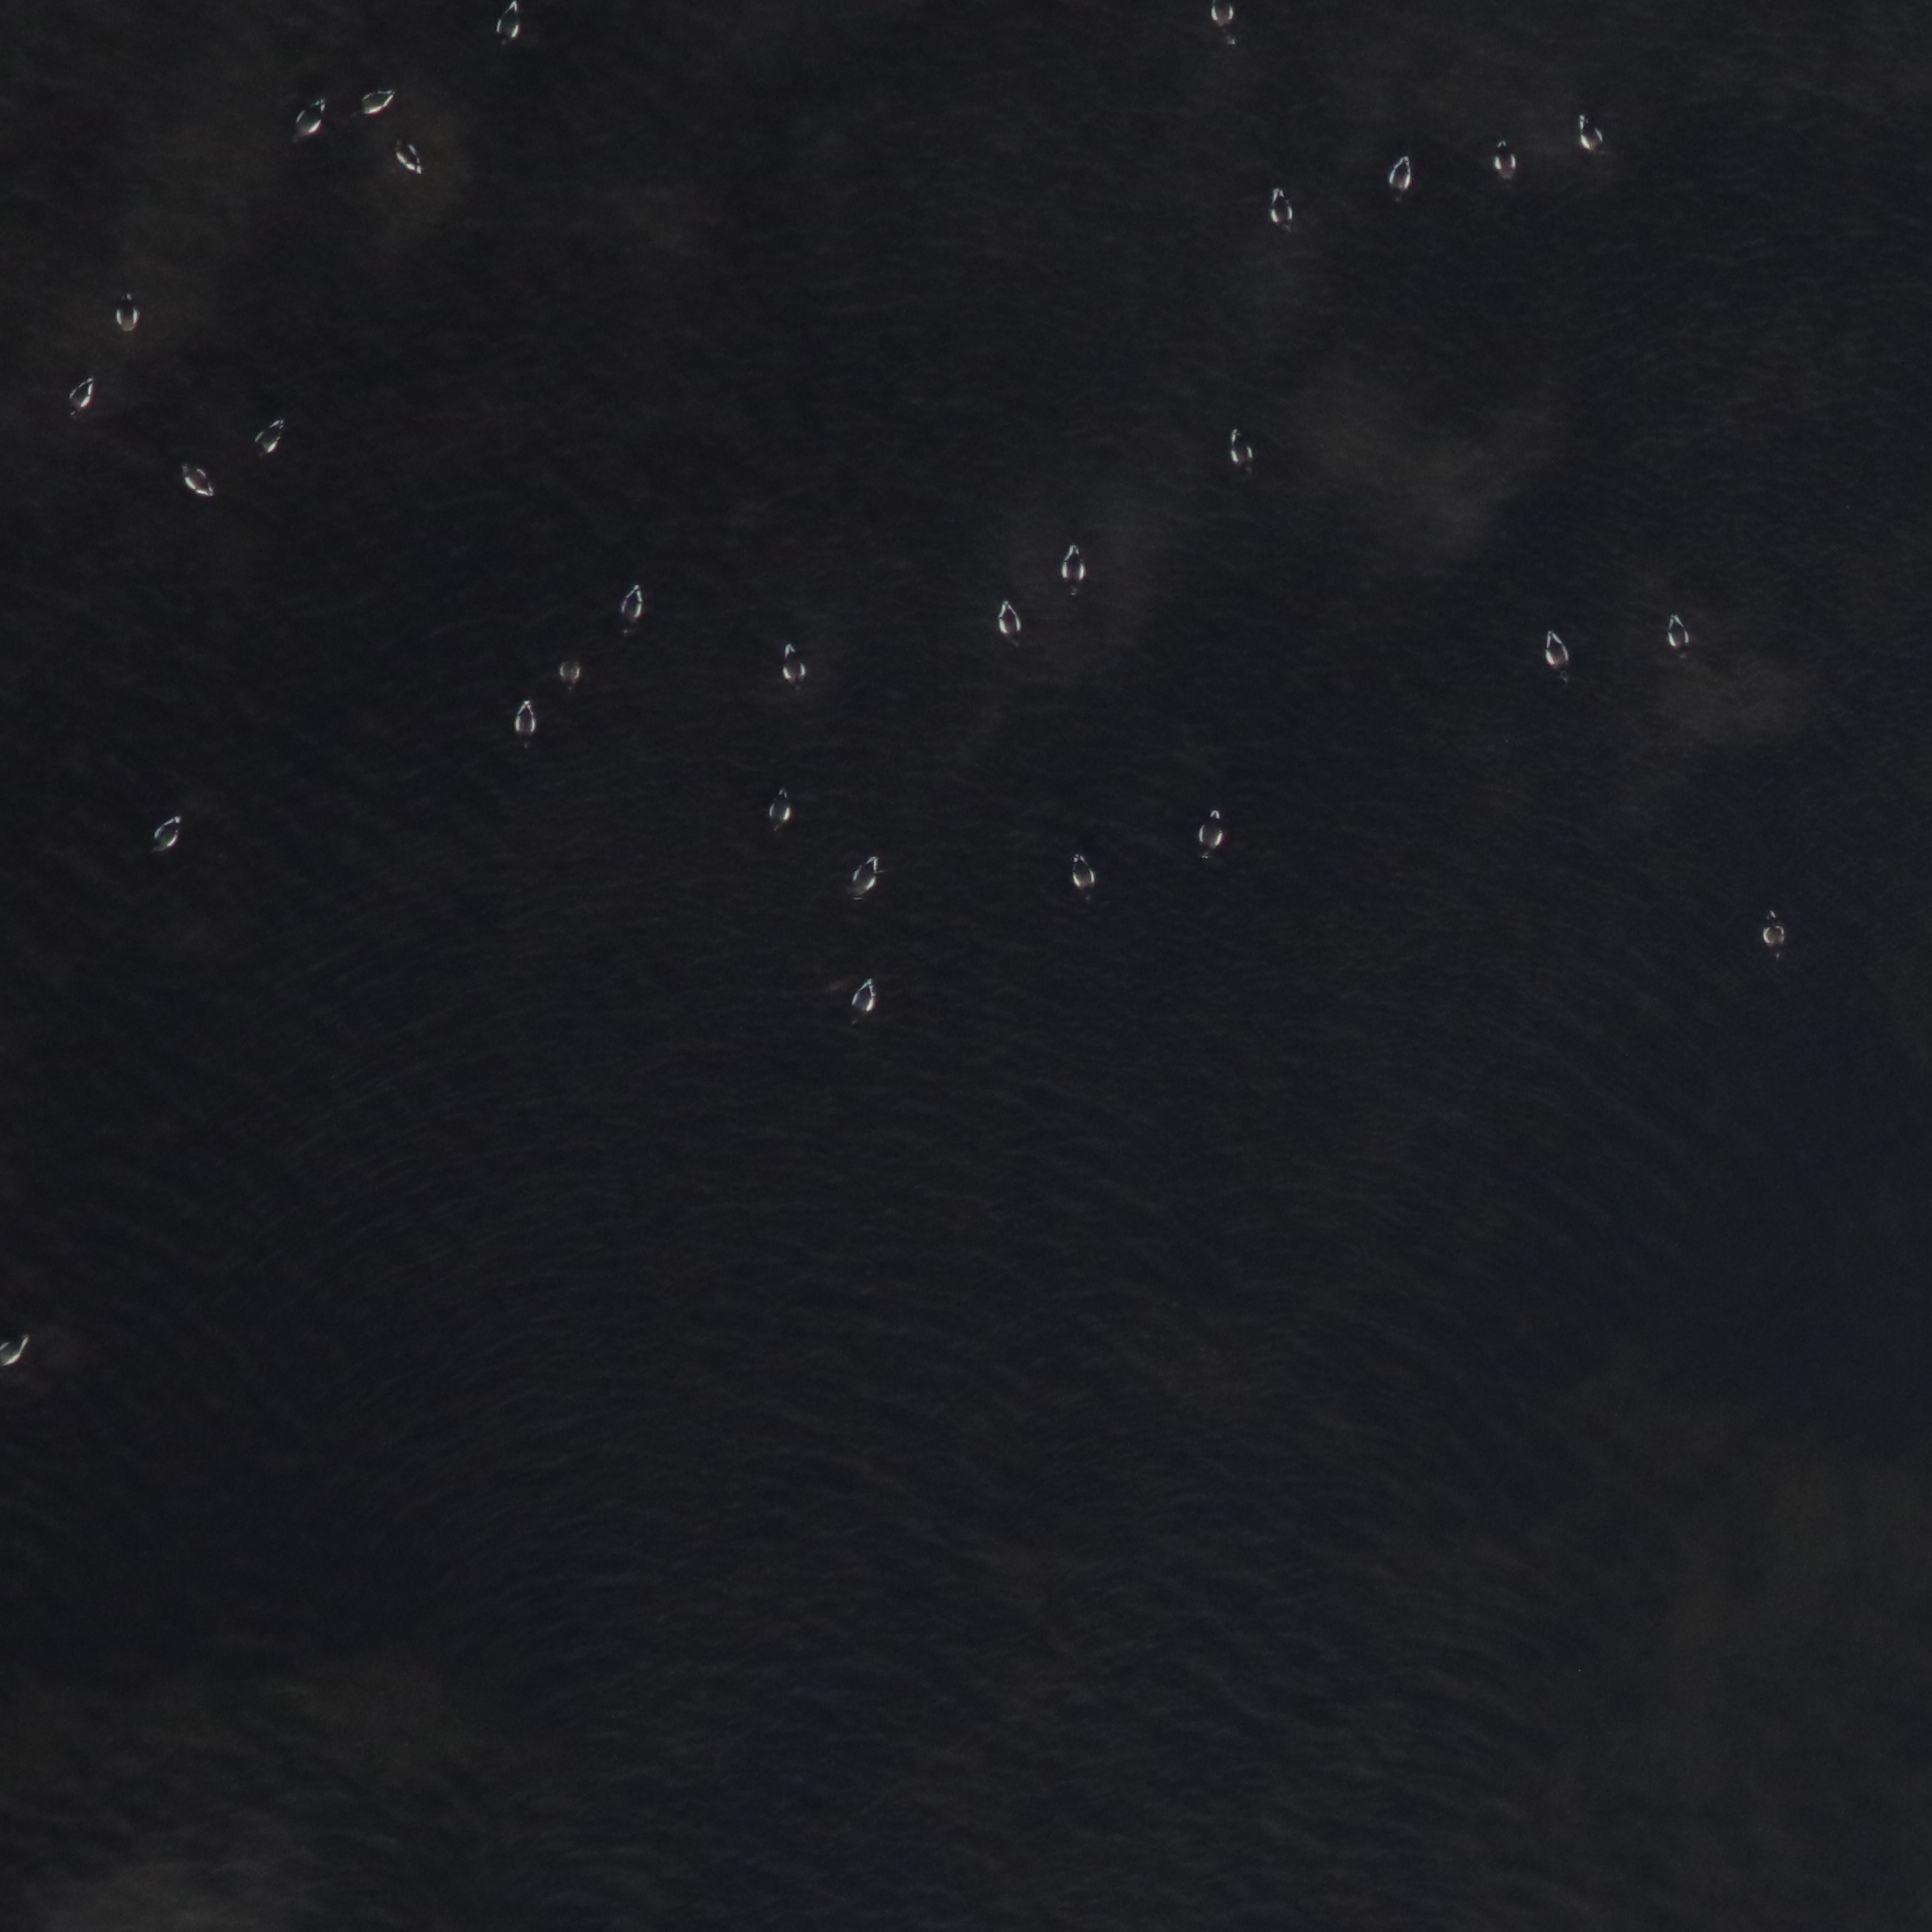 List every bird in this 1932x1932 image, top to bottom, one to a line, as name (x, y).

brant (1224, 20)
brant (513, 26)
brant (375, 101)
brant (309, 121)
brant (1592, 136)
brant (408, 156)
brant (1505, 160)
brant (1401, 180)
brant (1283, 212)
brant (127, 317)
brant (82, 396)
brant (269, 438)
brant (1241, 451)
brant (198, 480)
brant (1074, 571)
brant (631, 608)
brant (1011, 624)
brant (1680, 635)
brant (1558, 655)
brant (794, 668)
brant (571, 676)
brant (525, 723)
brant (781, 810)
brant (1211, 834)
brant (166, 835)
brant (1083, 875)
brant (866, 876)
brant (1774, 933)
brant (864, 999)
brant (13, 1346)